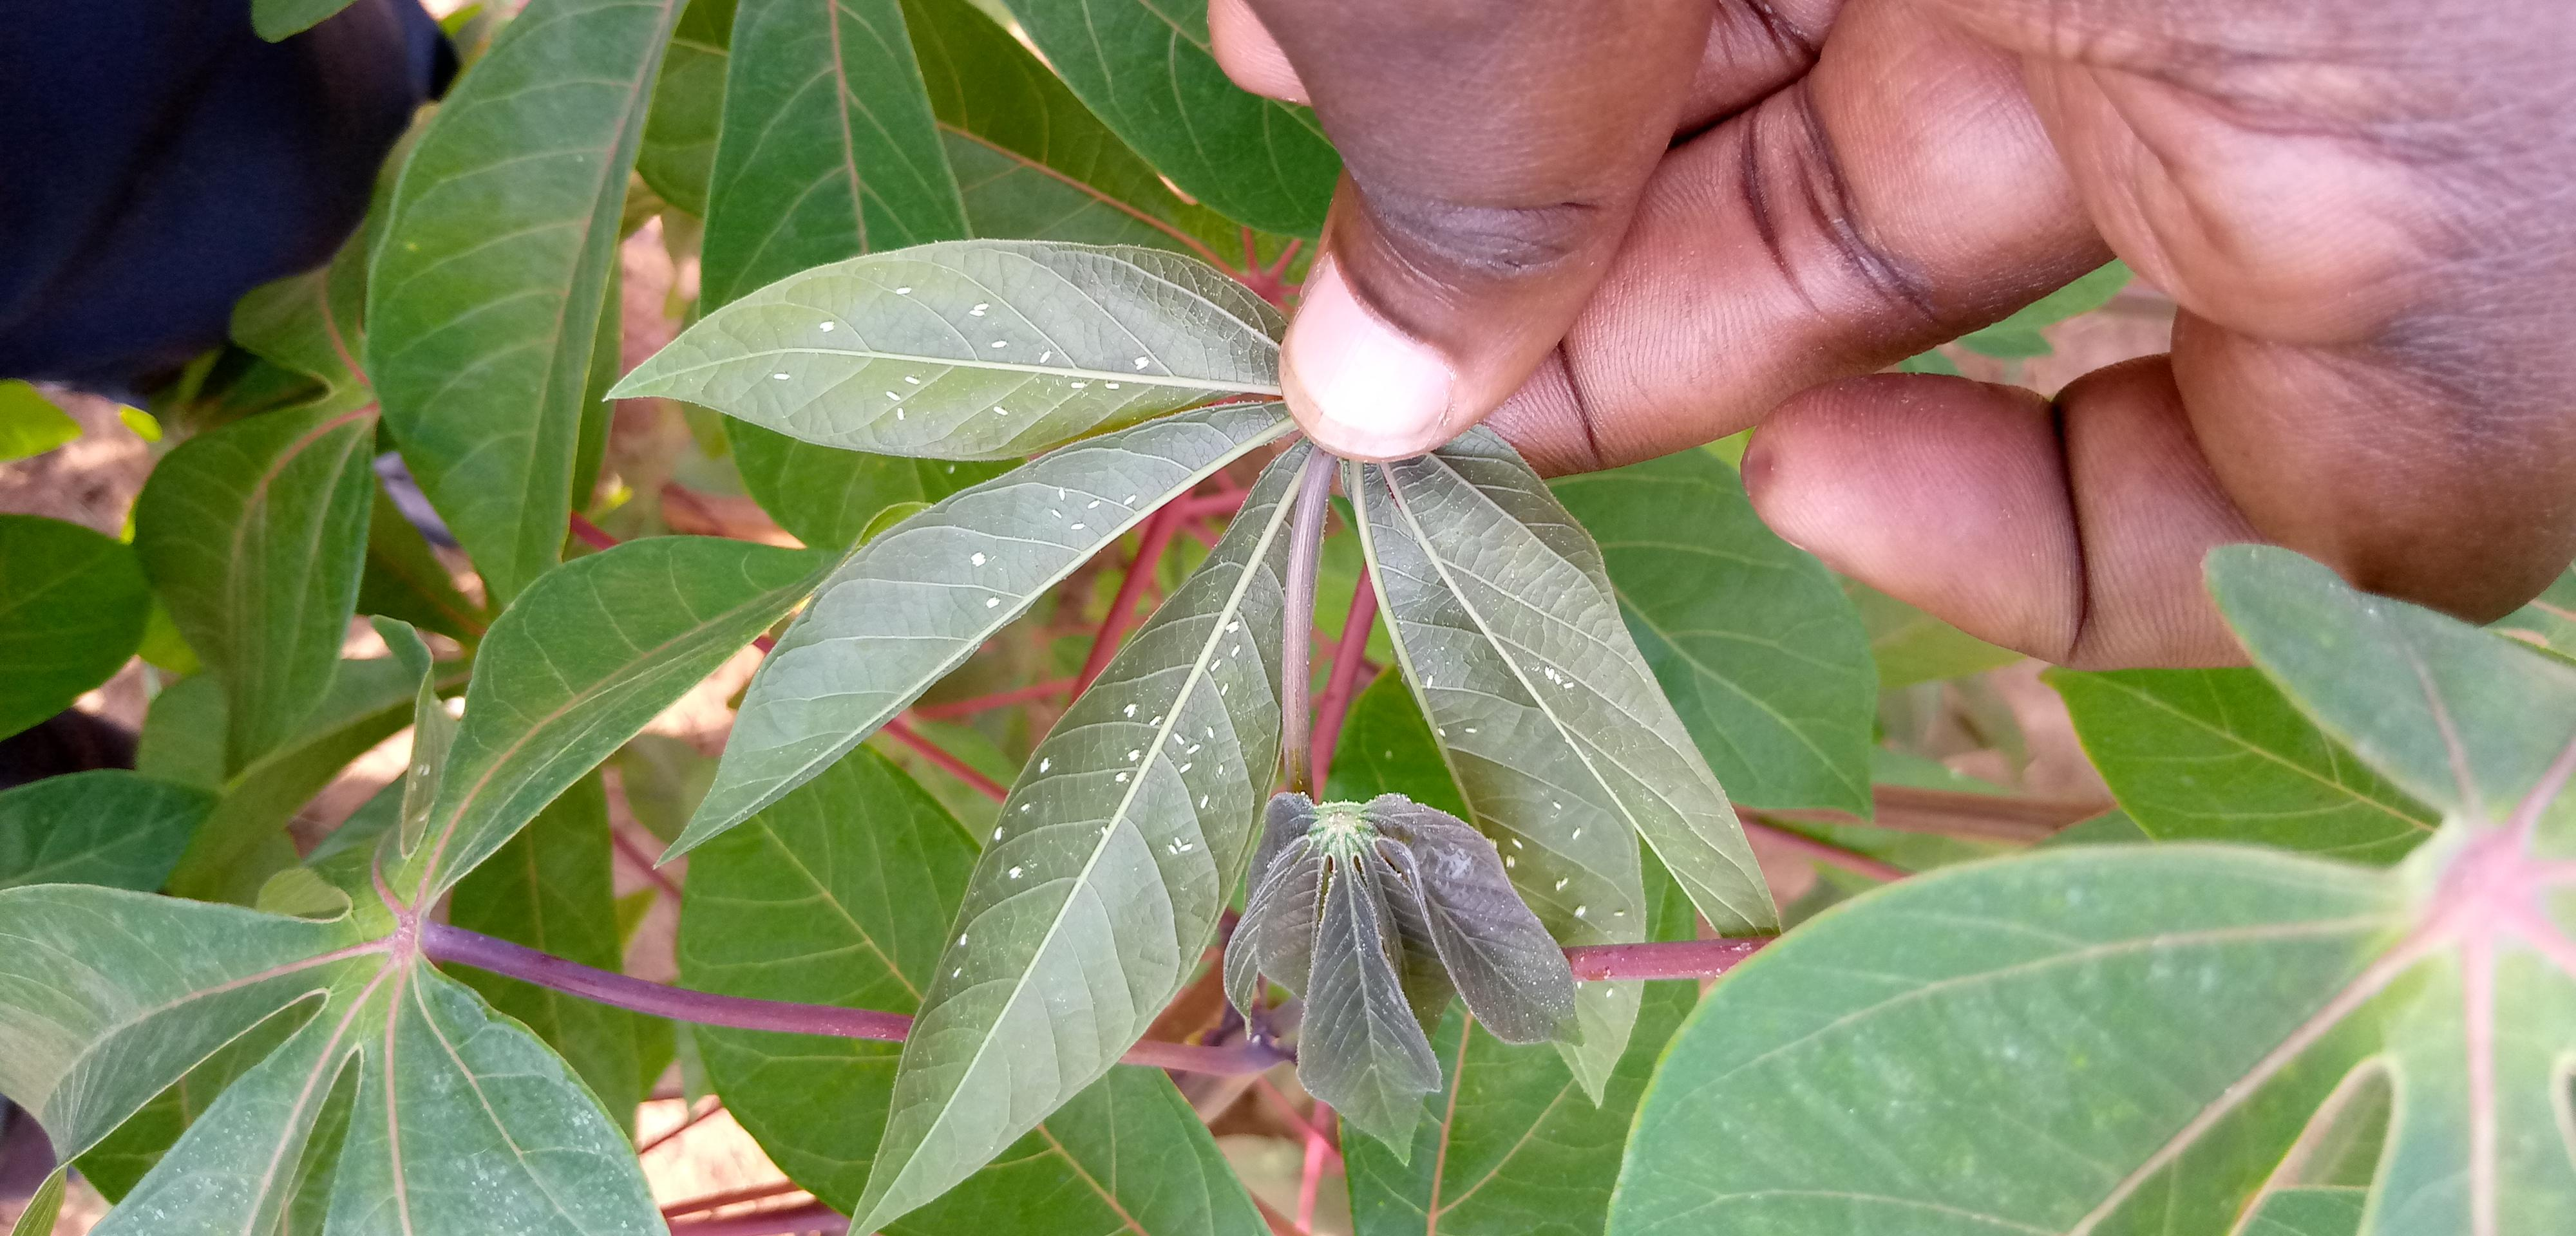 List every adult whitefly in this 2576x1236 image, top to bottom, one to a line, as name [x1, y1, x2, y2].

whitefly [895, 285, 913, 296]
whitefly [972, 301, 990, 310]
whitefly [969, 309, 986, 318]
whitefly [819, 320, 835, 329]
whitefly [823, 326, 834, 333]
whitefly [990, 338, 1009, 350]
whitefly [1038, 349, 1052, 364]
whitefly [1135, 356, 1147, 366]
whitefly [1136, 359, 1149, 371]
whitefly [772, 372, 791, 383]
whitefly [904, 374, 922, 387]
whitefly [1070, 380, 1086, 390]
whitefly [1103, 381, 1120, 391]
whitefly [884, 389, 901, 402]
whitefly [992, 404, 1009, 417]
whitefly [896, 406, 905, 422]
whitefly [1057, 485, 1066, 502]
whitefly [1122, 492, 1137, 507]
whitefly [1086, 498, 1102, 509]
whitefly [1050, 508, 1063, 520]
whitefly [1068, 521, 1088, 532]
whitefly [971, 552, 983, 561]
whitefly [972, 554, 985, 565]
whitefly [976, 557, 987, 568]
whitefly [986, 596, 998, 606]
whitefly [989, 599, 1001, 609]
whitefly [1226, 620, 1239, 630]
whitefly [1229, 624, 1241, 635]
whitefly [1229, 644, 1241, 659]
whitefly [1209, 657, 1223, 673]
whitefly [1543, 664, 1549, 677]
whitefly [1549, 668, 1555, 682]
whitefly [1423, 673, 1438, 691]
whitefly [1553, 673, 1562, 686]
whitefly [1219, 681, 1232, 697]
whitefly [1562, 681, 1576, 690]
whitefly [1123, 703, 1132, 713]
whitefly [1128, 704, 1137, 718]
whitefly [1149, 713, 1162, 727]
whitefly [1206, 724, 1216, 739]
whitefly [1437, 726, 1446, 739]
whitefly [1463, 726, 1481, 736]
whitefly [1173, 732, 1185, 745]
whitefly [1186, 744, 1202, 756]
whitefly [1128, 748, 1140, 758]
whitefly [1129, 753, 1140, 763]
whitefly [1043, 756, 1050, 772]
whitefly [1039, 760, 1043, 774]
whitefly [1179, 761, 1193, 774]
whitefly [1217, 762, 1225, 776]
whitefly [1114, 771, 1128, 777]
whitefly [1114, 776, 1128, 783]
whitefly [1198, 793, 1211, 809]
whitefly [1551, 799, 1563, 812]
whitefly [1018, 801, 1031, 812]
whitefly [992, 824, 1005, 841]
whitefly [1099, 825, 1110, 838]
whitefly [1570, 825, 1583, 841]
whitefly [1173, 835, 1183, 848]
whitefly [1510, 837, 1526, 850]
whitefly [1167, 842, 1178, 856]
whitefly [1180, 842, 1194, 852]
whitefly [1505, 852, 1510, 870]
whitefly [1510, 854, 1517, 869]
whitefly [1009, 865, 1019, 874]
whitefly [1012, 867, 1022, 879]
whitefly [1560, 875, 1569, 888]
whitefly [1555, 878, 1560, 893]
whitefly [1573, 904, 1582, 917]
whitefly [1578, 904, 1587, 919]
whitefly [1613, 908, 1625, 919]
whitefly [958, 932, 969, 948]
whitefly [952, 965, 964, 979]
whitefly [1575, 979, 1583, 991]
whitefly [1604, 985, 1615, 1000]